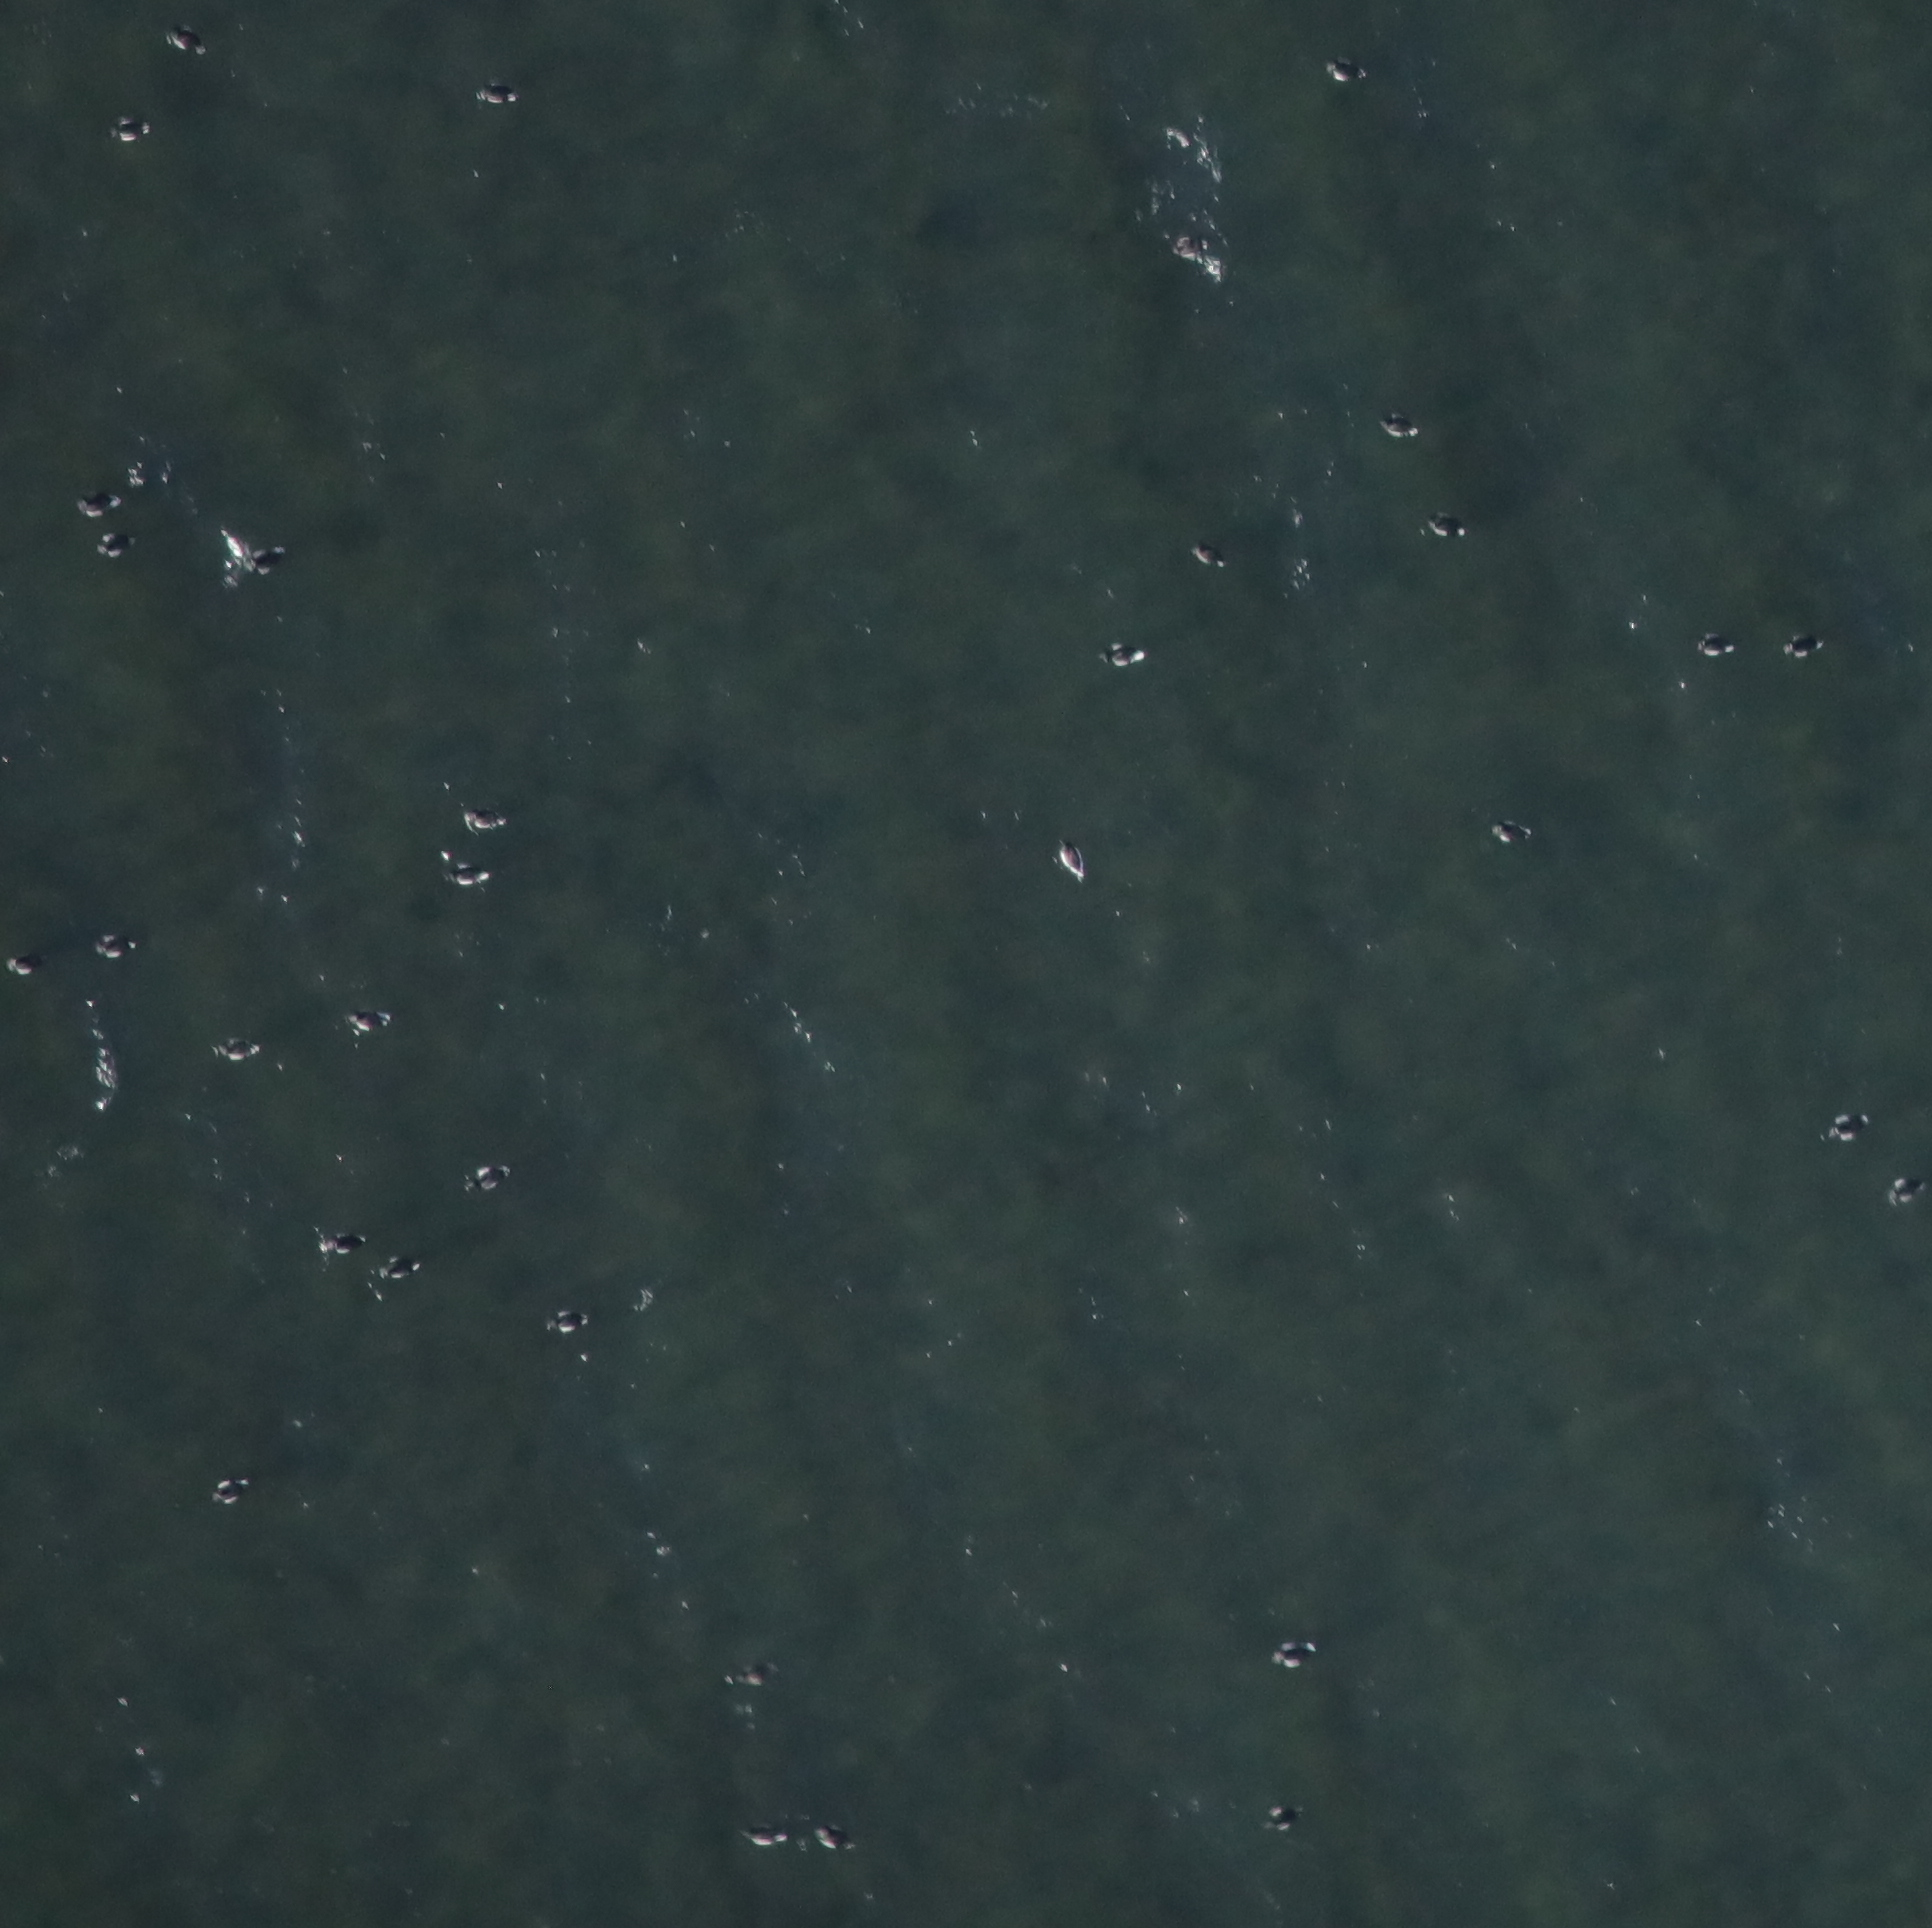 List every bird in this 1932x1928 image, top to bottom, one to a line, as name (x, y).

brant (185, 40)
brant (1347, 70)
brant (497, 93)
brant (132, 129)
brant (1398, 424)
brant (101, 499)
brant (1444, 522)
brant (119, 543)
brant (1212, 554)
brant (266, 562)
brant (1713, 641)
brant (1806, 647)
brant (1124, 656)
brant (480, 817)
brant (1509, 832)
brant (1072, 858)
brant (470, 873)
brant (114, 946)
brant (24, 963)
brant (366, 1020)
brant (240, 1047)
brant (1846, 1128)
brant (489, 1177)
brant (1907, 1191)
brant (344, 1242)
brant (398, 1267)
brant (569, 1321)
brant (230, 1490)
brant (1293, 1654)
brant (752, 1675)
brant (1283, 1816)
brant (766, 1836)
brant (830, 1837)